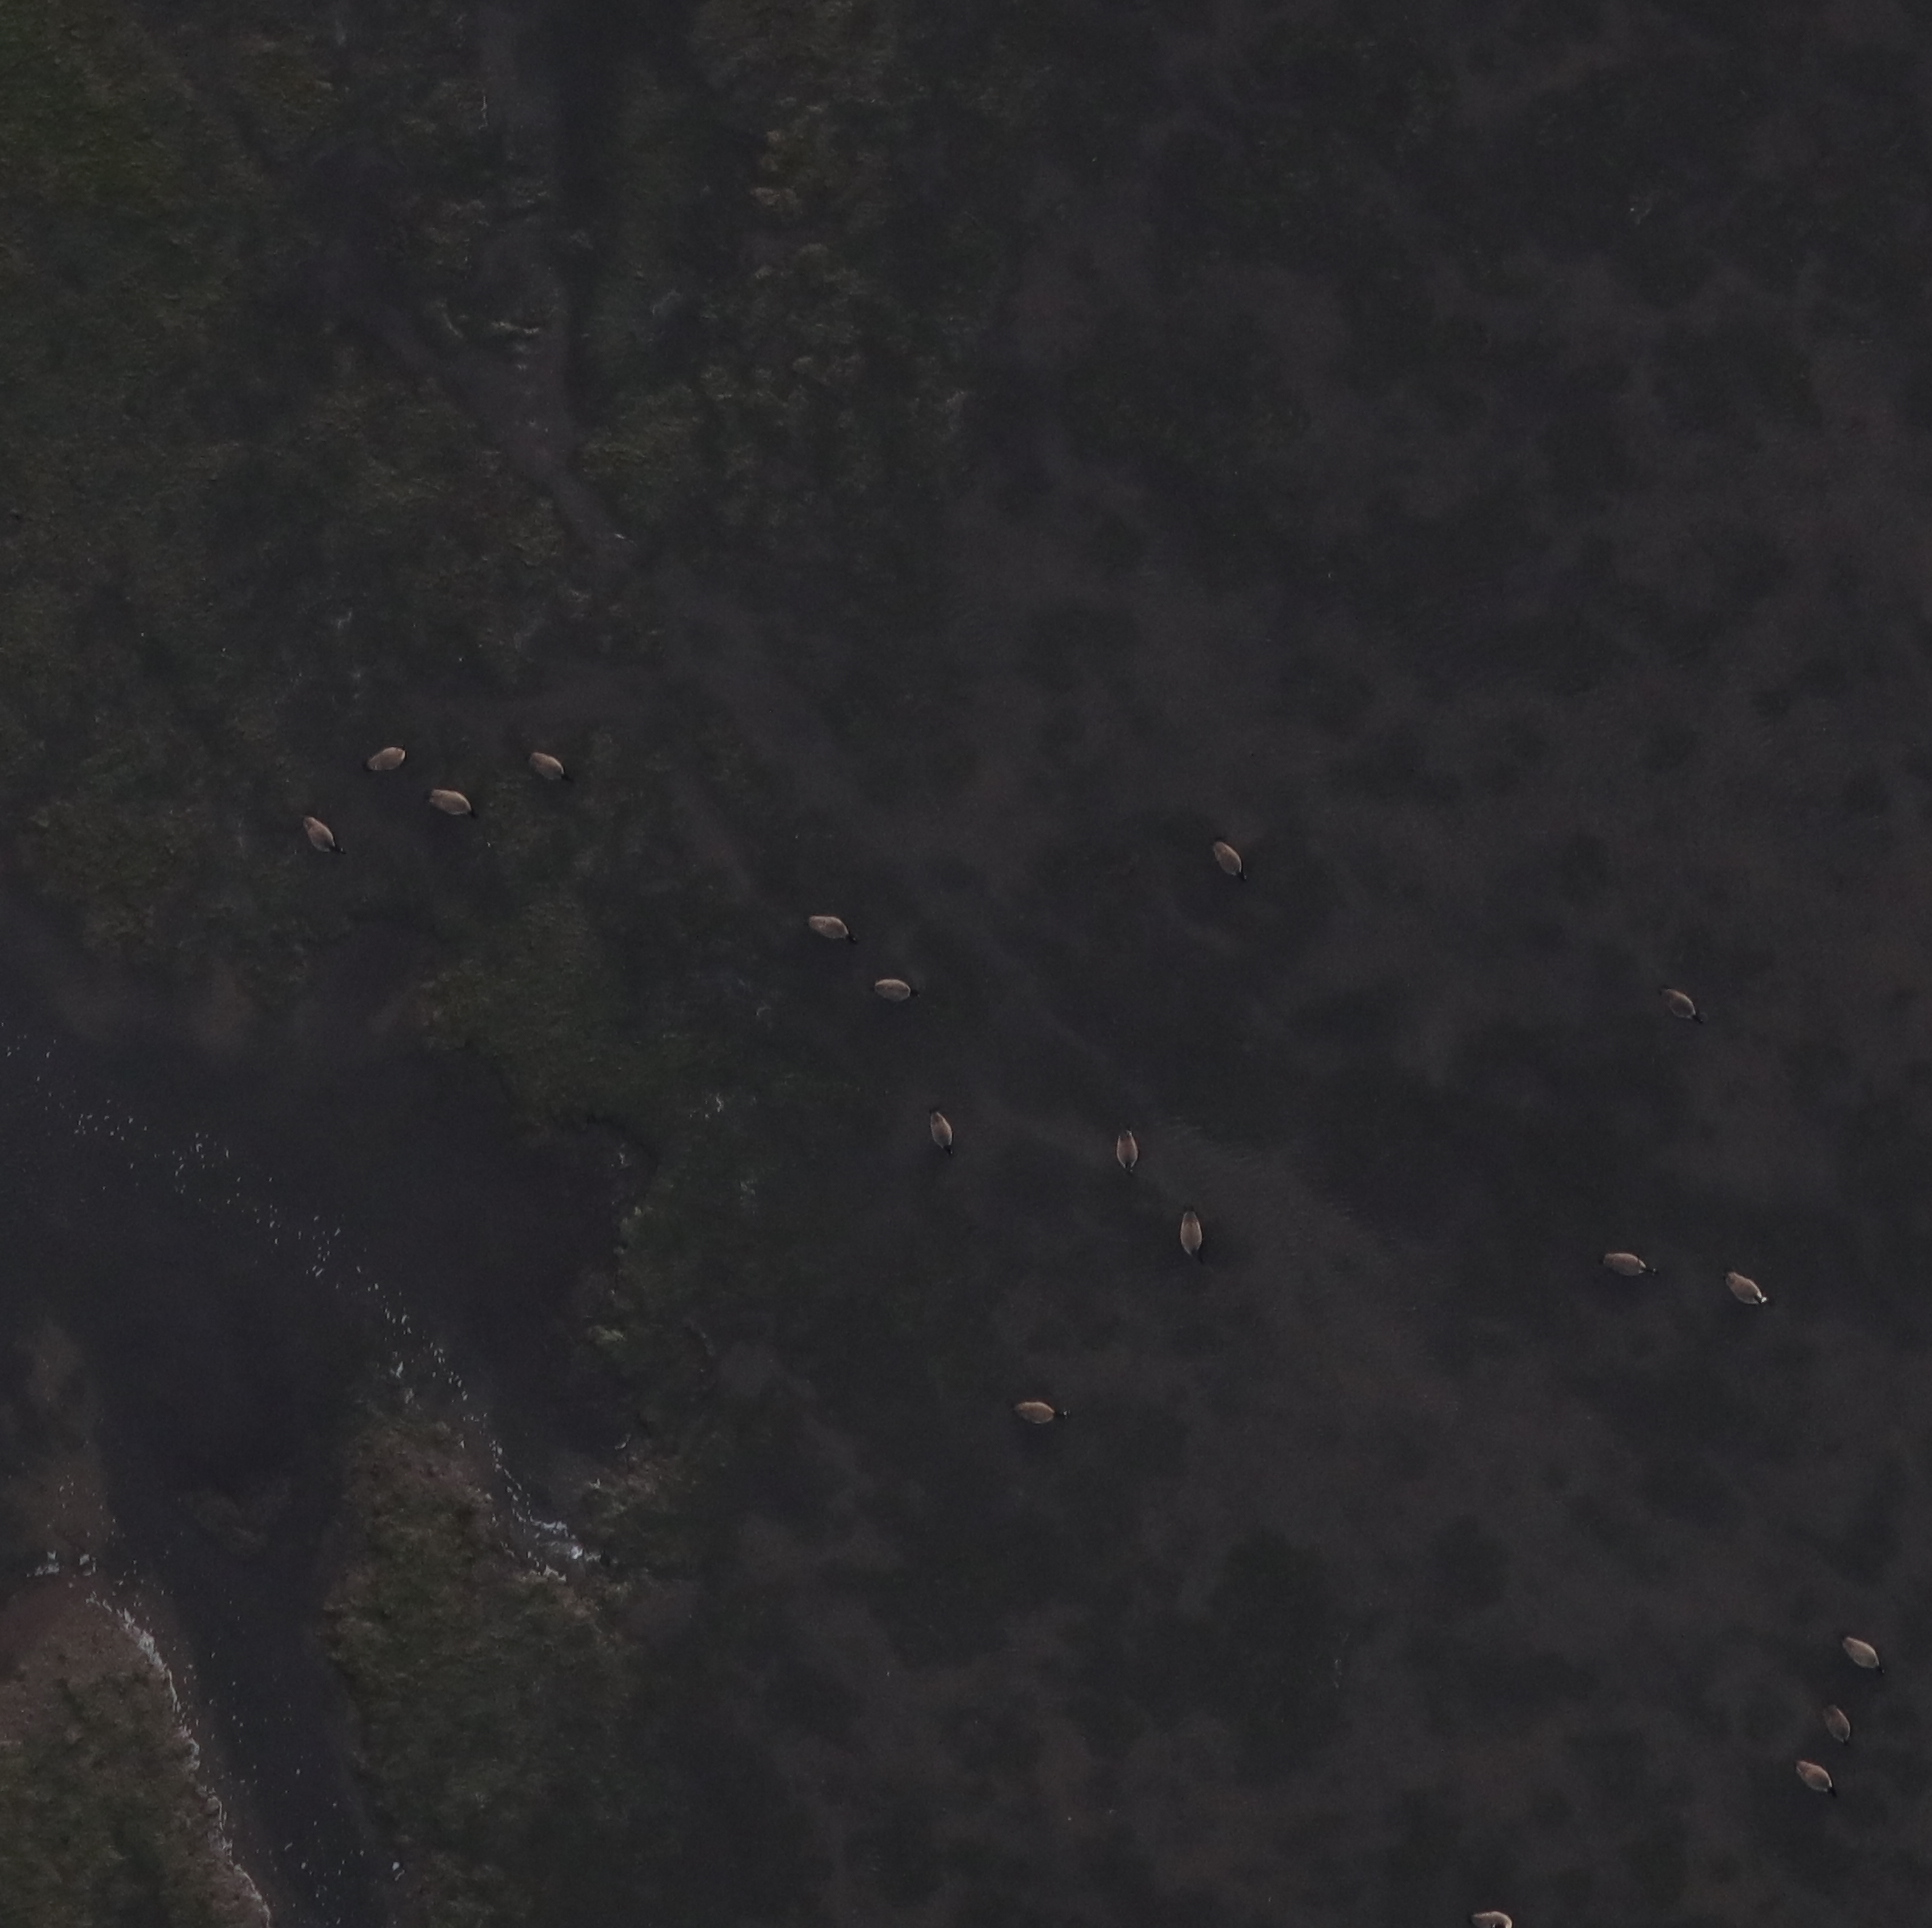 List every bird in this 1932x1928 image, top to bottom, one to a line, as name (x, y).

Canada goose (386, 758)
Canada goose (546, 765)
Canada goose (449, 803)
Canada goose (317, 832)
Canada goose (1227, 858)
Canada goose (829, 926)
Canada goose (892, 989)
Canada goose (1681, 1003)
Canada goose (940, 1133)
Canada goose (1127, 1149)
Canada goose (1192, 1234)
Canada goose (1626, 1263)
Canada goose (1743, 1288)
Canada goose (1035, 1412)
Canada goose (1861, 1652)
Canada goose (1837, 1724)
Canada goose (1812, 1775)
Canada goose (1492, 1921)